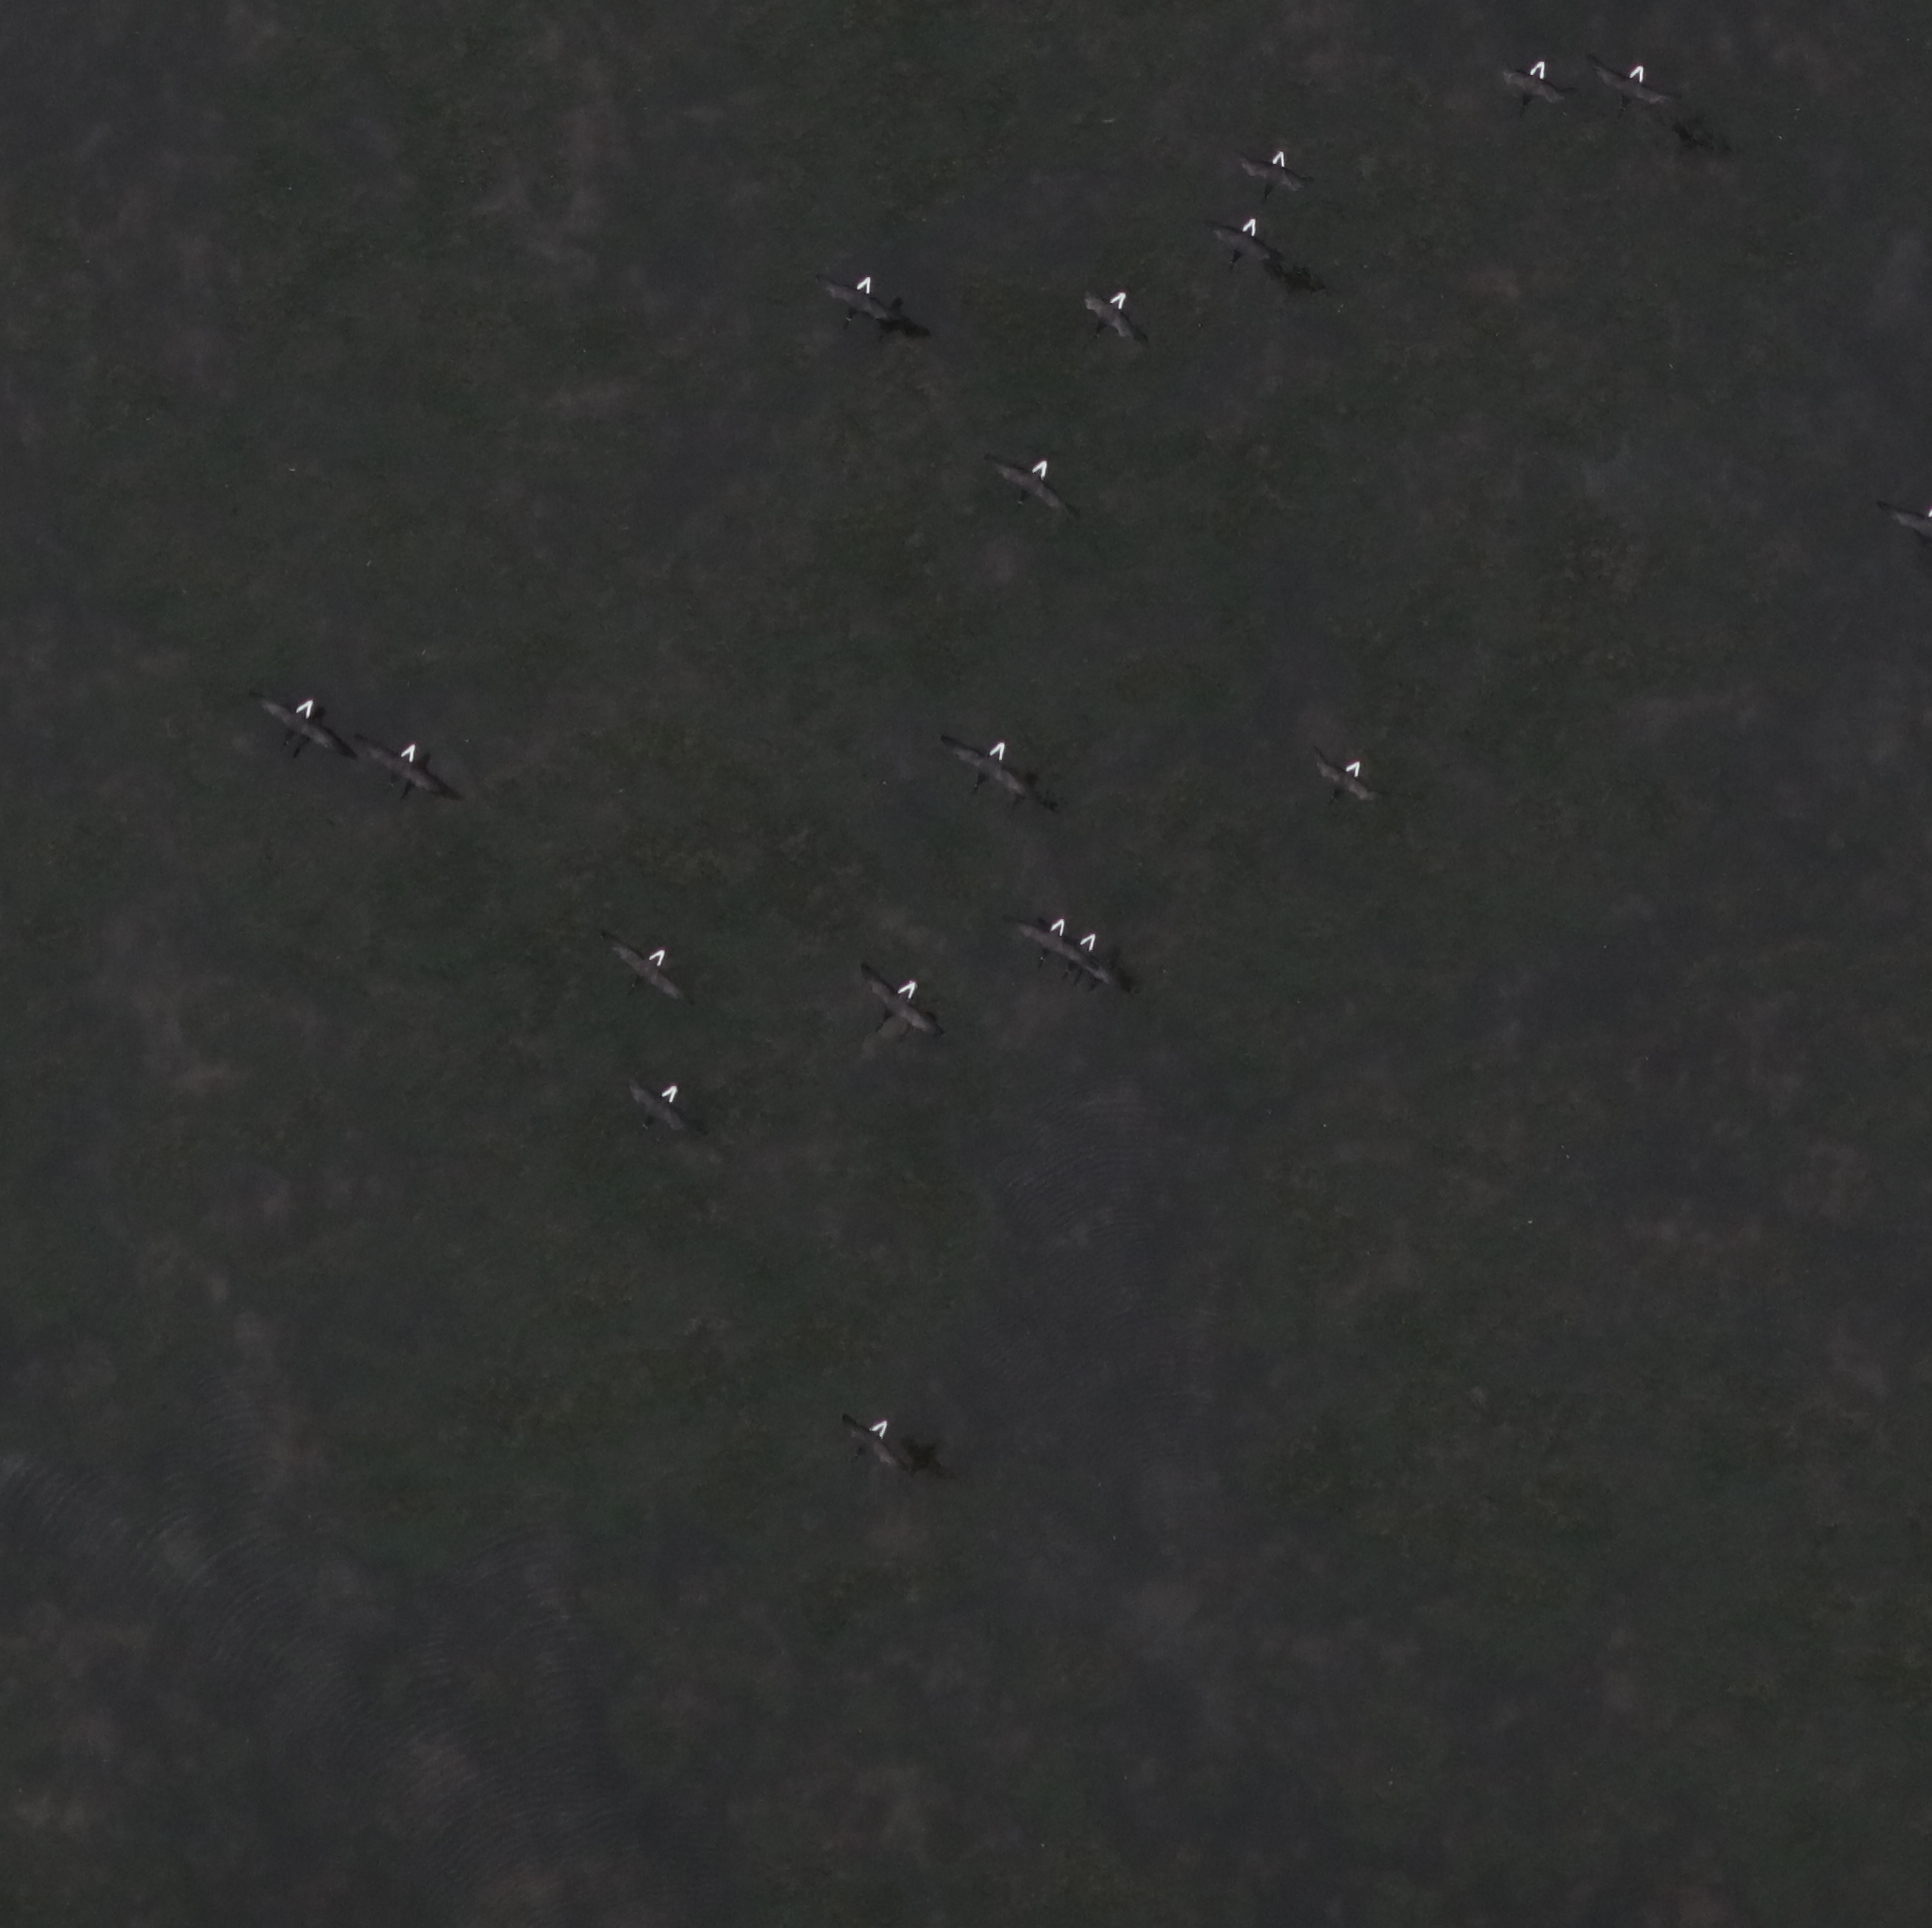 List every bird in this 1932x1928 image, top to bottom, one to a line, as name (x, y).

brant (1533, 82)
brant (1636, 83)
brant (1275, 170)
brant (1246, 237)
brant (859, 296)
brant (1107, 310)
brant (1034, 481)
brant (1926, 523)
brant (297, 722)
brant (395, 763)
brant (986, 765)
brant (1347, 780)
brant (1048, 937)
brant (1080, 955)
brant (647, 967)
brant (892, 998)
brant (655, 1110)
brant (871, 1439)